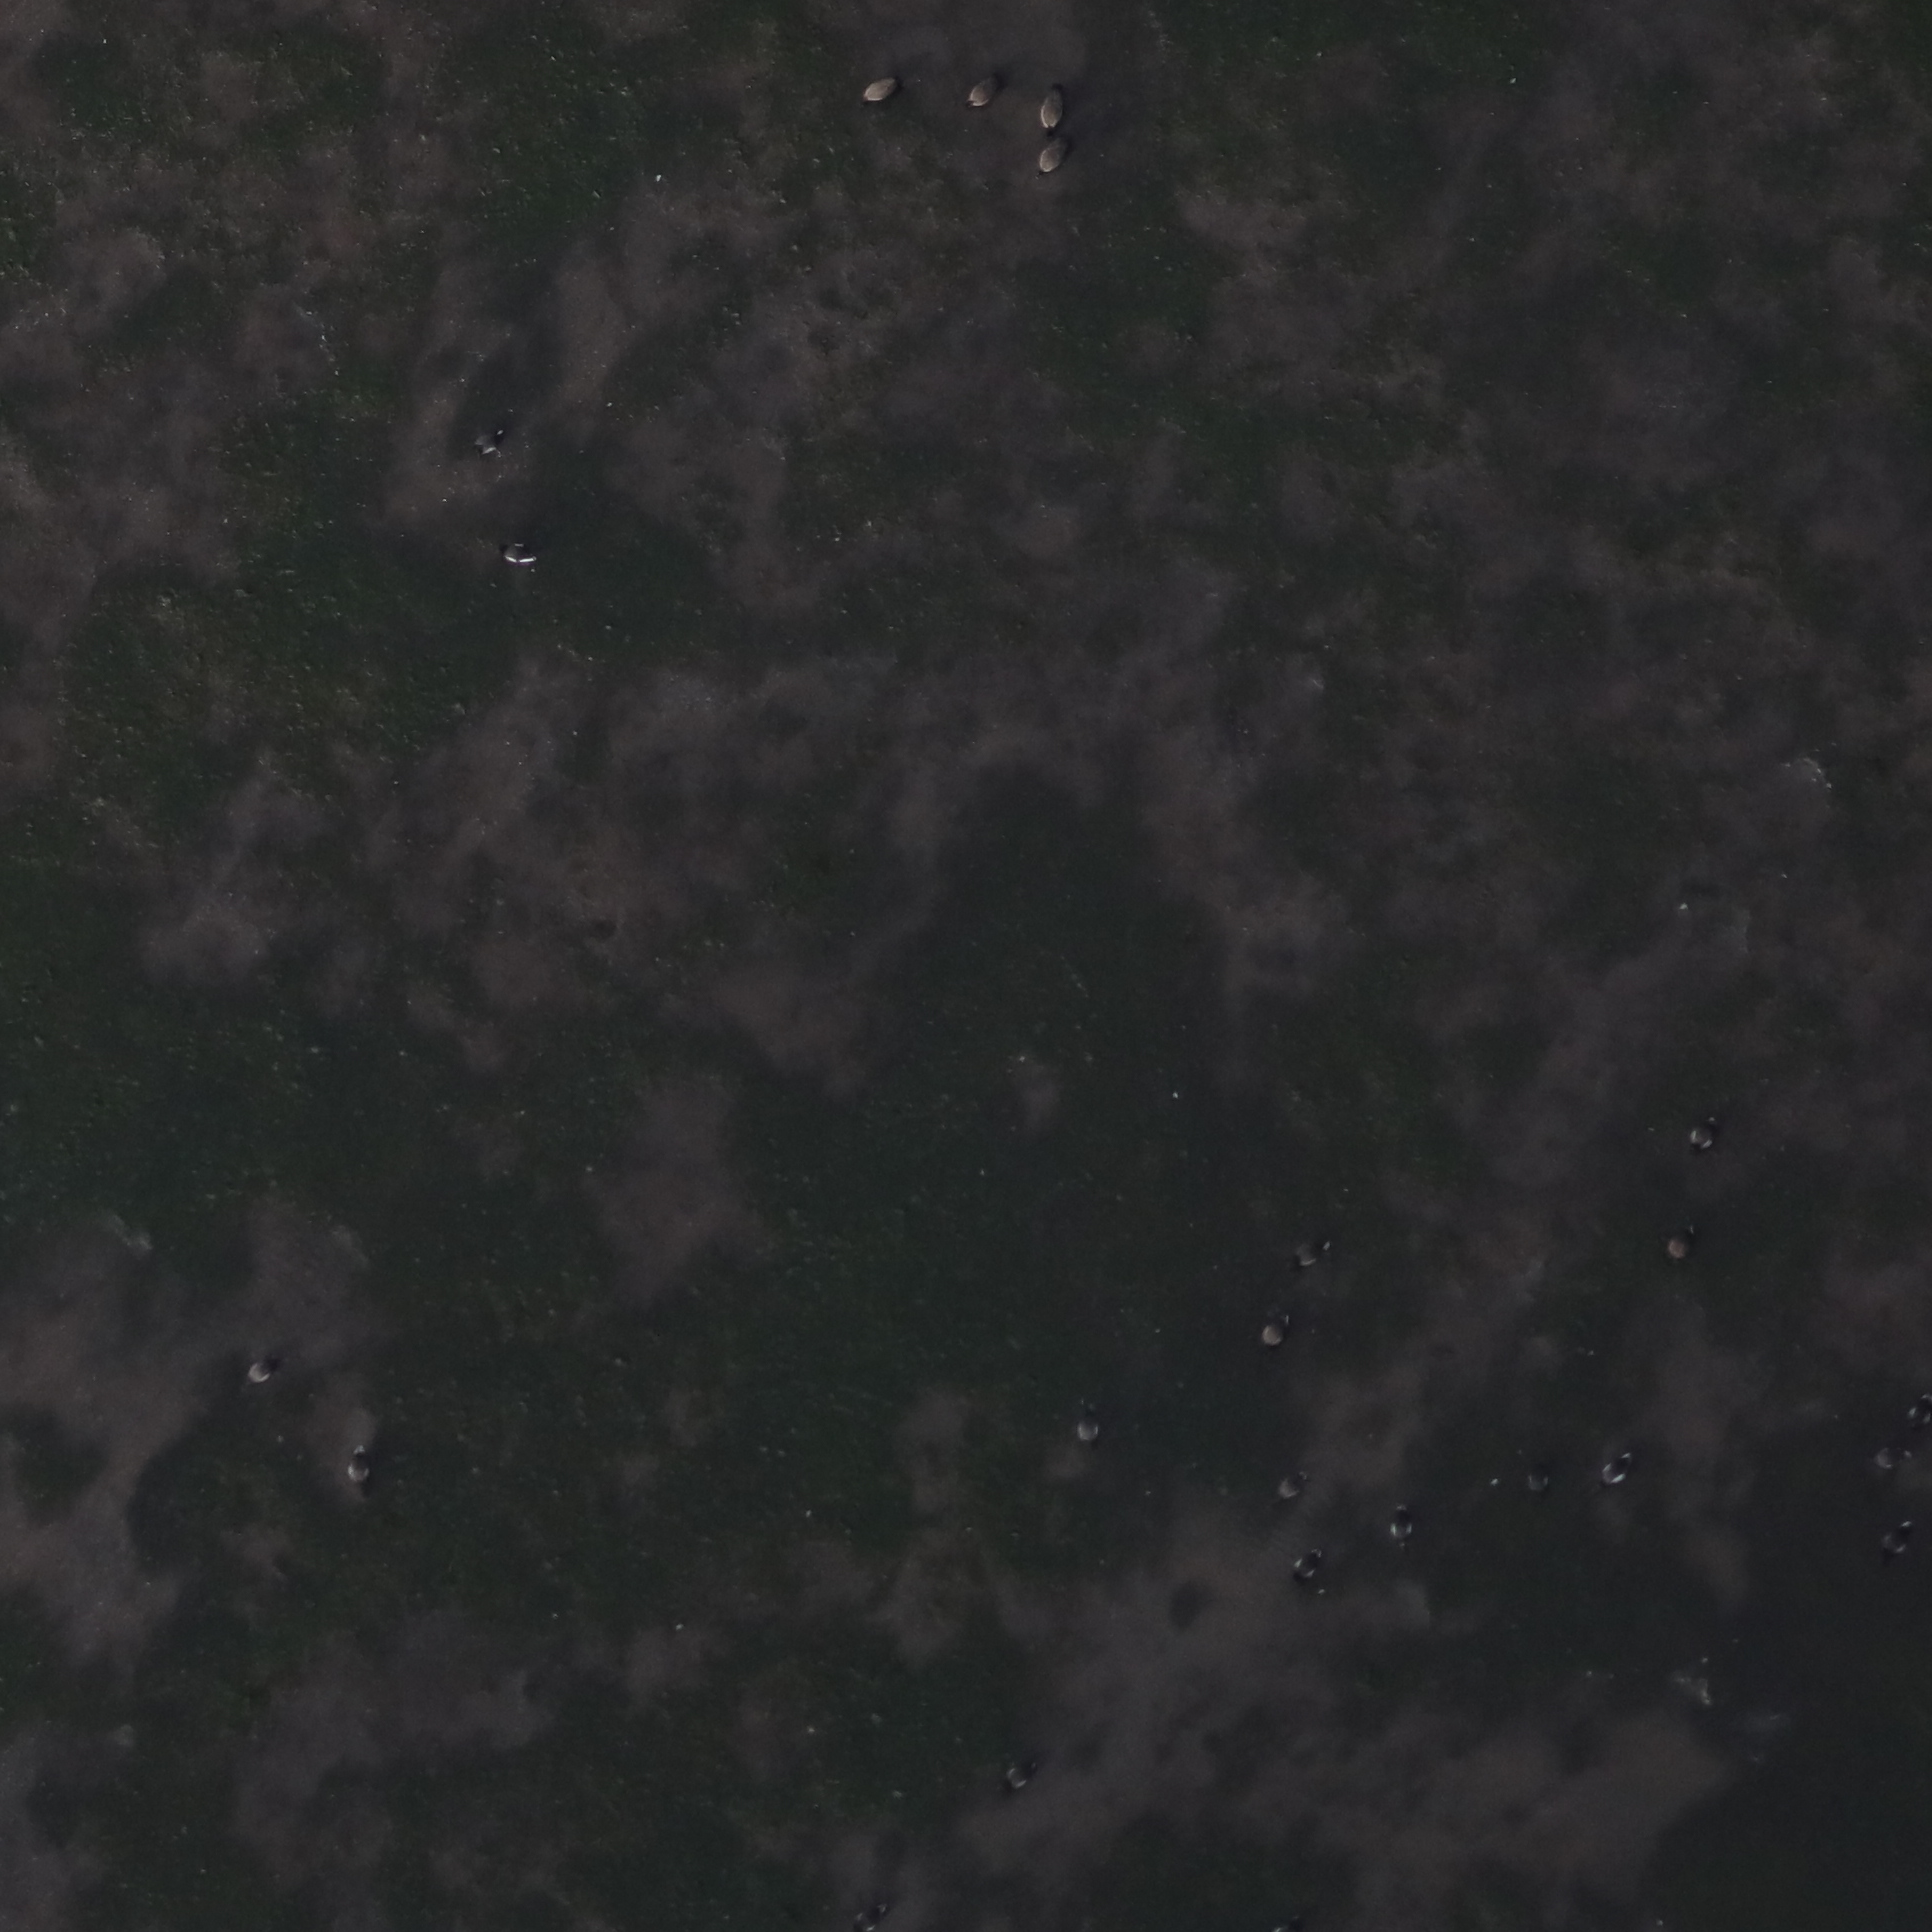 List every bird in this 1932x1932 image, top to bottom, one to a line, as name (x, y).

Canada goose (881, 93)
Canada goose (982, 94)
Canada goose (1050, 112)
Canada goose (1050, 166)
brant (489, 445)
brant (514, 553)
brant (1703, 1135)
brant (1309, 1257)
brant (1273, 1333)
brant (263, 1371)
brant (1922, 1407)
brant (1085, 1428)
brant (1890, 1460)
brant (353, 1468)
brant (1614, 1469)
brant (1542, 1475)
brant (1292, 1480)
brant (1404, 1524)
brant (1899, 1544)
brant (1307, 1572)
brant (1026, 1779)
brant (865, 1924)